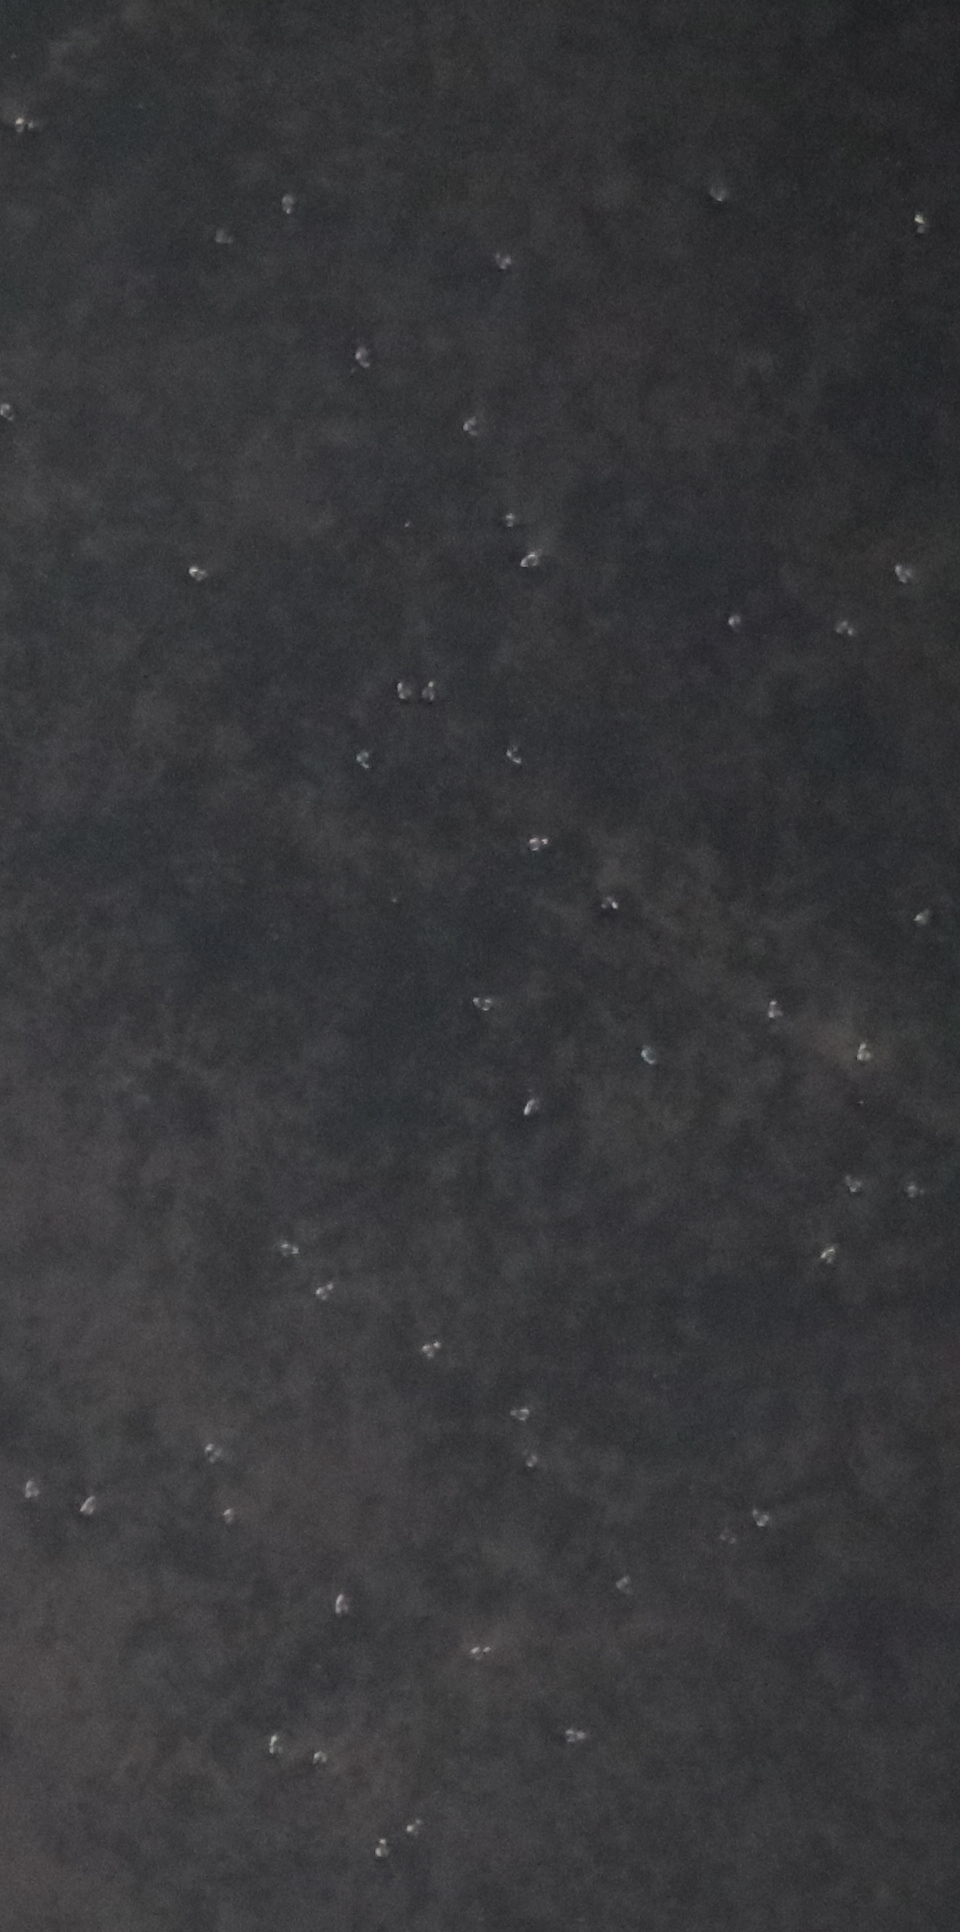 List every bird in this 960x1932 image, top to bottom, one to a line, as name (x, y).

brant (24, 123)
brant (714, 190)
brant (288, 204)
brant (925, 232)
brant (222, 236)
brant (505, 266)
brant (372, 359)
brant (6, 410)
brant (479, 415)
brant (509, 521)
brant (530, 561)
brant (195, 566)
brant (904, 574)
brant (734, 620)
brant (848, 628)
brant (403, 691)
brant (428, 693)
brant (523, 752)
brant (368, 761)
brant (536, 844)
brant (607, 903)
brant (924, 914)
brant (483, 1004)
brant (775, 1010)
brant (861, 1051)
brant (650, 1056)
brant (534, 1109)
brant (856, 1185)
brant (912, 1190)
brant (282, 1248)
brant (830, 1258)
brant (325, 1296)
brant (432, 1347)
brant (520, 1415)
brant (209, 1452)
brant (524, 1458)
brant (33, 1492)
brant (89, 1506)
brant (222, 1516)
brant (772, 1516)
brant (724, 1533)
brant (627, 1583)
brant (337, 1604)
brant (478, 1653)
brant (582, 1732)
brant (267, 1738)
brant (318, 1756)
brant (411, 1829)
brant (383, 1850)